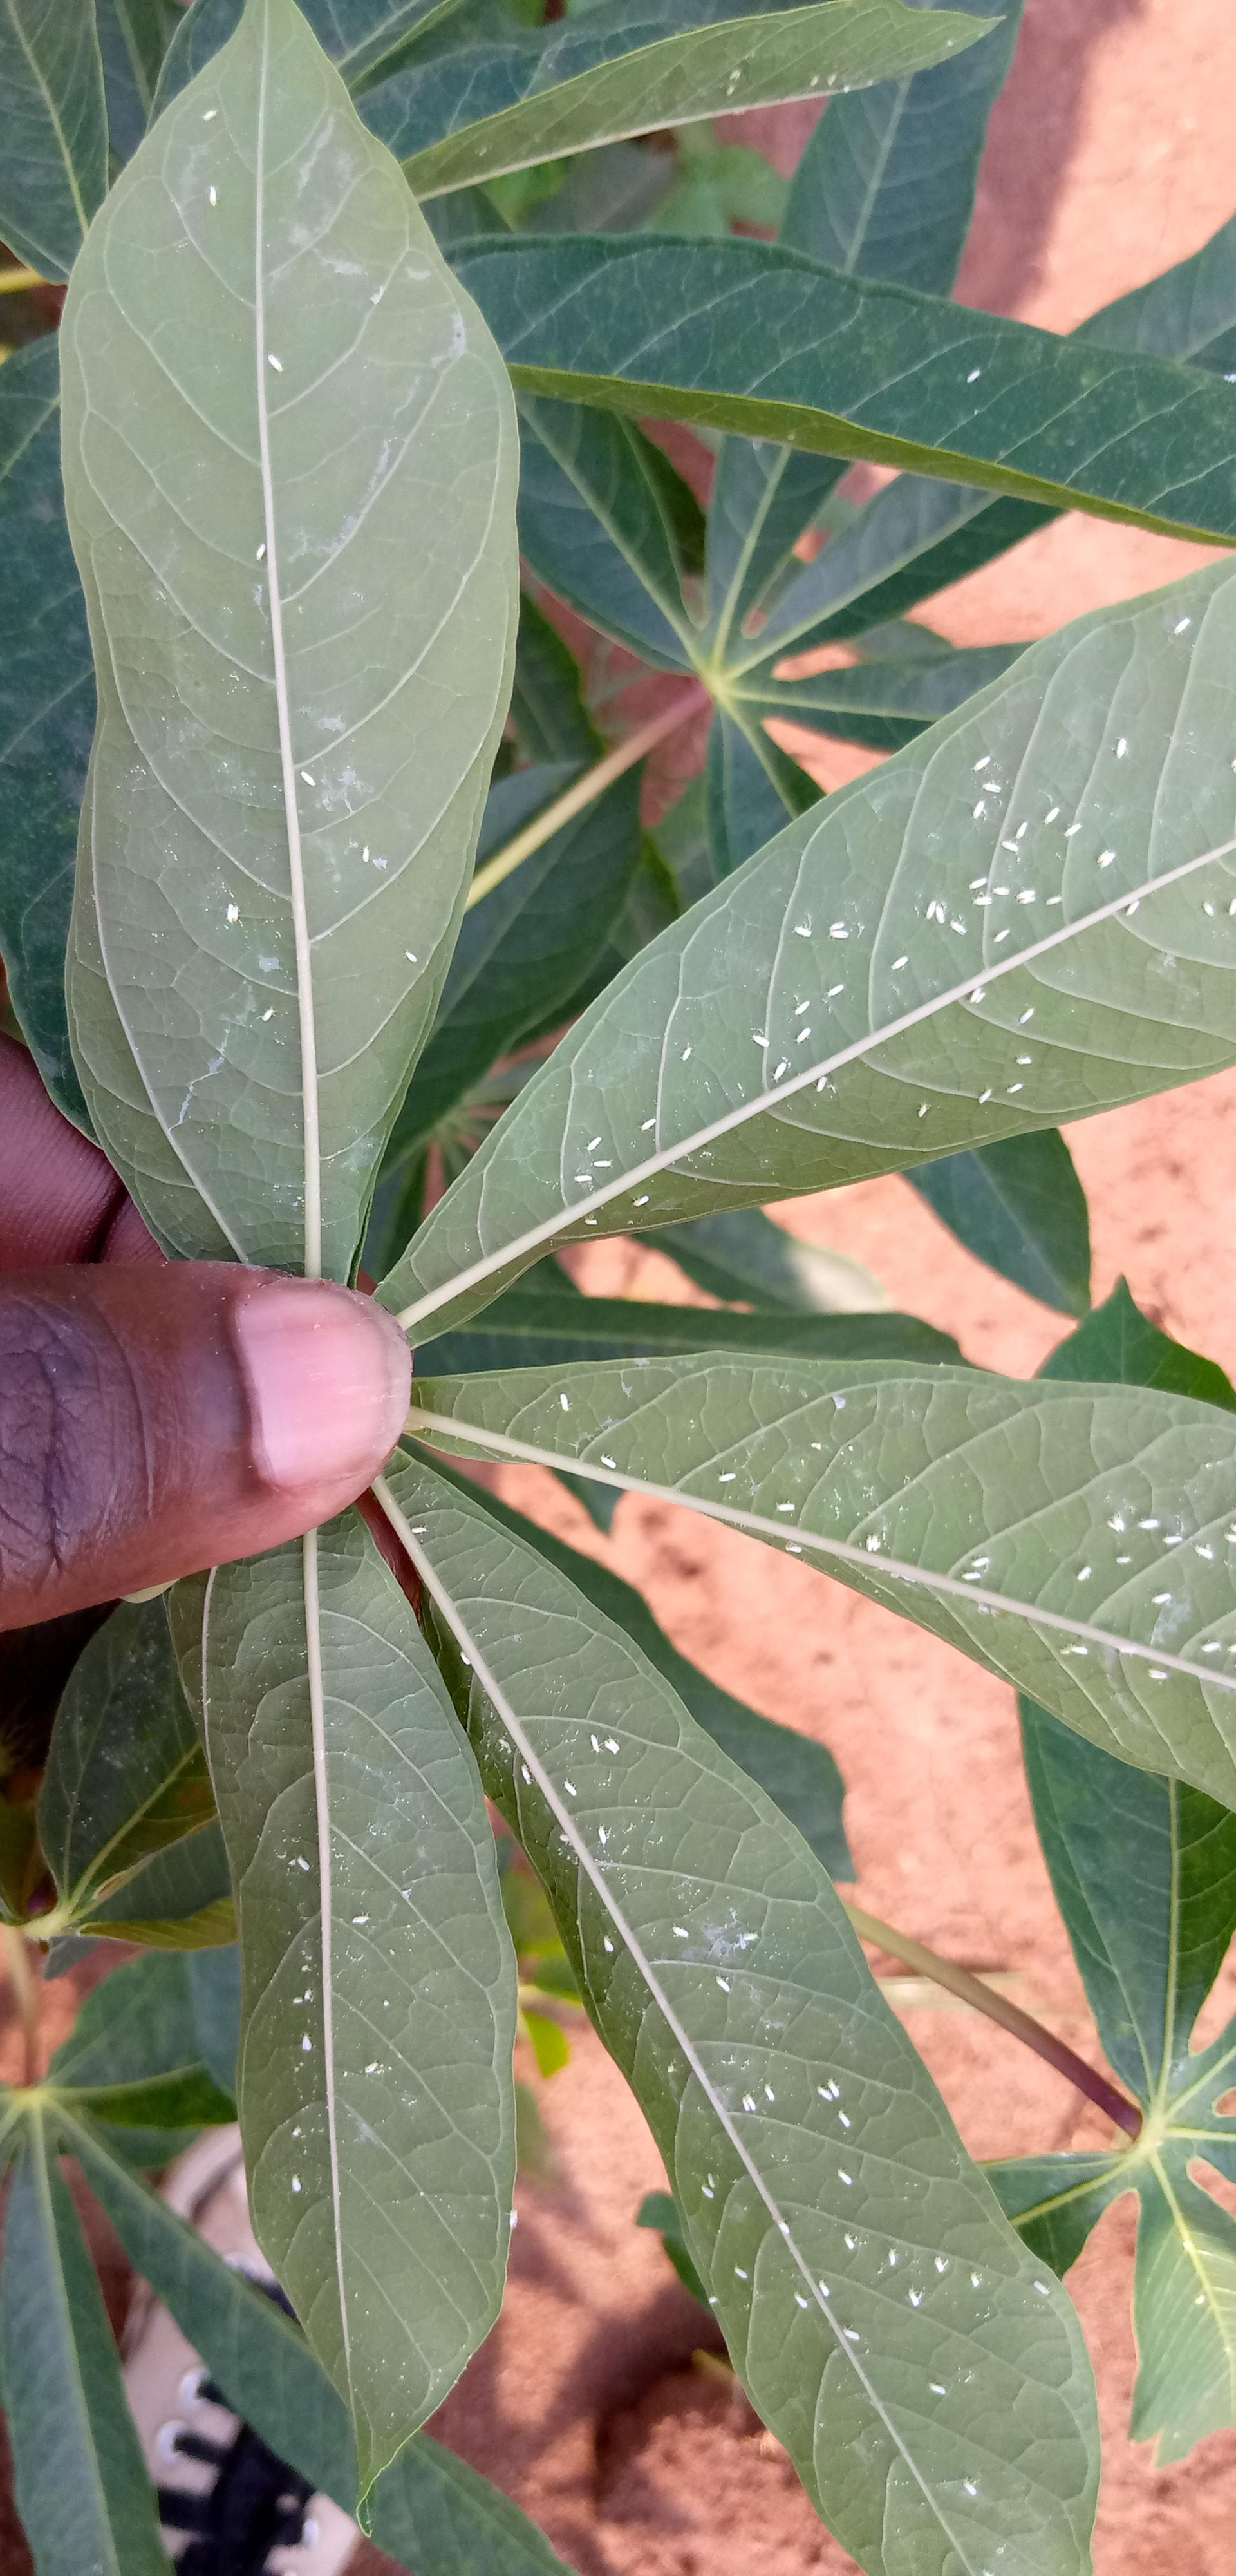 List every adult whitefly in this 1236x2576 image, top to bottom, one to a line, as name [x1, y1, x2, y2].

whitefly [944, 38, 955, 50]
whitefly [726, 67, 742, 81]
whitefly [826, 71, 838, 86]
whitefly [807, 73, 821, 88]
whitefly [840, 83, 851, 95]
whitefly [725, 84, 739, 99]
whitefly [201, 107, 220, 122]
whitefly [207, 184, 219, 209]
whitefly [266, 352, 285, 374]
whitefly [963, 368, 986, 386]
whitefly [1222, 372, 1236, 384]
whitefly [256, 542, 267, 562]
whitefly [1171, 614, 1196, 638]
whitefly [1114, 735, 1128, 759]
whitefly [971, 755, 993, 773]
whitefly [299, 769, 317, 788]
whitefly [981, 782, 1003, 794]
whitefly [971, 798, 986, 820]
whitefly [1042, 806, 1060, 825]
whitefly [1014, 819, 1029, 840]
whitefly [1063, 823, 1083, 837]
whitefly [1000, 838, 1020, 853]
whitefly [360, 844, 372, 865]
whitefly [1096, 846, 1118, 869]
whitefly [967, 876, 988, 891]
whitefly [991, 882, 1011, 896]
whitefly [1016, 887, 1037, 905]
whitefly [972, 893, 993, 906]
whitefly [1044, 894, 1063, 907]
whitefly [1229, 896, 1235, 921]
whitefly [924, 898, 935, 923]
whitefly [1124, 899, 1142, 920]
whitefly [1202, 900, 1215, 918]
whitefly [226, 901, 241, 924]
whitefly [935, 905, 946, 926]
whitefly [827, 918, 846, 931]
whitefly [948, 918, 967, 936]
whitefly [791, 923, 813, 940]
whitefly [993, 927, 1011, 943]
whitefly [827, 929, 849, 942]
whitefly [402, 949, 420, 965]
whitefly [890, 954, 910, 972]
whitefly [826, 982, 845, 999]
whitefly [970, 987, 986, 1005]
whitefly [793, 998, 812, 1015]
whitefly [1018, 1005, 1033, 1025]
whitefly [258, 1005, 276, 1024]
whitefly [794, 1025, 813, 1044]
whitefly [751, 1034, 771, 1049]
whitefly [679, 1046, 695, 1061]
whitefly [1014, 1054, 1034, 1066]
whitefly [771, 1061, 788, 1083]
whitefly [814, 1075, 830, 1094]
whitefly [1005, 1080, 1024, 1094]
whitefly [976, 1087, 994, 1104]
whitefly [917, 1103, 930, 1119]
whitefly [639, 1117, 658, 1132]
whitefly [585, 1133, 603, 1153]
whitefly [593, 1158, 613, 1170]
whitefly [572, 1174, 593, 1183]
whitefly [630, 1194, 651, 1207]
whitefly [583, 1215, 598, 1227]
whitefly [559, 1390, 570, 1414]
whitefly [807, 1438, 828, 1454]
whitefly [599, 1452, 619, 1470]
whitefly [717, 1471, 739, 1484]
whitefly [775, 1499, 798, 1515]
whitefly [1105, 1510, 1126, 1533]
whitefly [1136, 1517, 1162, 1530]
whitefly [1229, 1521, 1236, 1532]
whitefly [410, 1522, 430, 1534]
whitefly [865, 1531, 883, 1553]
whitefly [1161, 1531, 1183, 1546]
whitefly [1222, 1532, 1236, 1545]
whitefly [1194, 1542, 1214, 1560]
whitefly [784, 1542, 803, 1555]
whitefly [970, 1555, 991, 1568]
whitefly [1114, 1555, 1133, 1565]
whitefly [1076, 1564, 1092, 1583]
whitefly [960, 1570, 982, 1582]
whitefly [1150, 1591, 1174, 1604]
whitefly [1199, 1640, 1222, 1654]
whitefly [1070, 1643, 1091, 1656]
whitefly [458, 1649, 472, 1665]
whitefly [1148, 1666, 1167, 1682]
whitefly [588, 1732, 600, 1754]
whitefly [603, 1736, 622, 1754]
whitefly [520, 1763, 534, 1786]
whitefly [562, 1779, 580, 1797]
whitefly [597, 1823, 610, 1846]
whitefly [296, 1855, 311, 1873]
whitefly [288, 1857, 296, 1868]
whitefly [351, 1913, 371, 1926]
whitefly [672, 1924, 690, 1938]
whitefly [742, 1931, 760, 1941]
whitefly [602, 1934, 615, 1953]
whitefly [713, 1974, 731, 1994]
whitefly [303, 1986, 313, 2001]
whitefly [292, 1995, 304, 2005]
whitefly [300, 2030, 315, 2052]
whitefly [362, 2060, 379, 2074]
whitefly [827, 2077, 841, 2098]
whitefly [763, 2082, 777, 2102]
whitefly [817, 2085, 834, 2102]
whitefly [740, 2093, 756, 2112]
whitefly [837, 2108, 852, 2128]
whitefly [291, 2124, 302, 2137]
whitefly [836, 2166, 852, 2185]
whitefly [706, 2170, 717, 2188]
whitefly [290, 2173, 303, 2195]
whitefly [700, 2184, 715, 2200]
whitefly [506, 2204, 521, 2230]
whitefly [777, 2219, 791, 2235]
whitefly [842, 2231, 857, 2250]
whitefly [888, 2248, 897, 2267]
whitefly [933, 2254, 950, 2275]
whitefly [732, 2262, 747, 2279]
whitefly [969, 2268, 980, 2288]
whitefly [818, 2278, 830, 2297]
whitefly [1033, 2278, 1051, 2295]
whitefly [906, 2286, 921, 2307]
whitefly [793, 2291, 808, 2309]
whitefly [707, 2295, 718, 2306]
whitefly [842, 2324, 861, 2342]
whitefly [928, 2379, 946, 2395]
whitefly [961, 2477, 979, 2497]